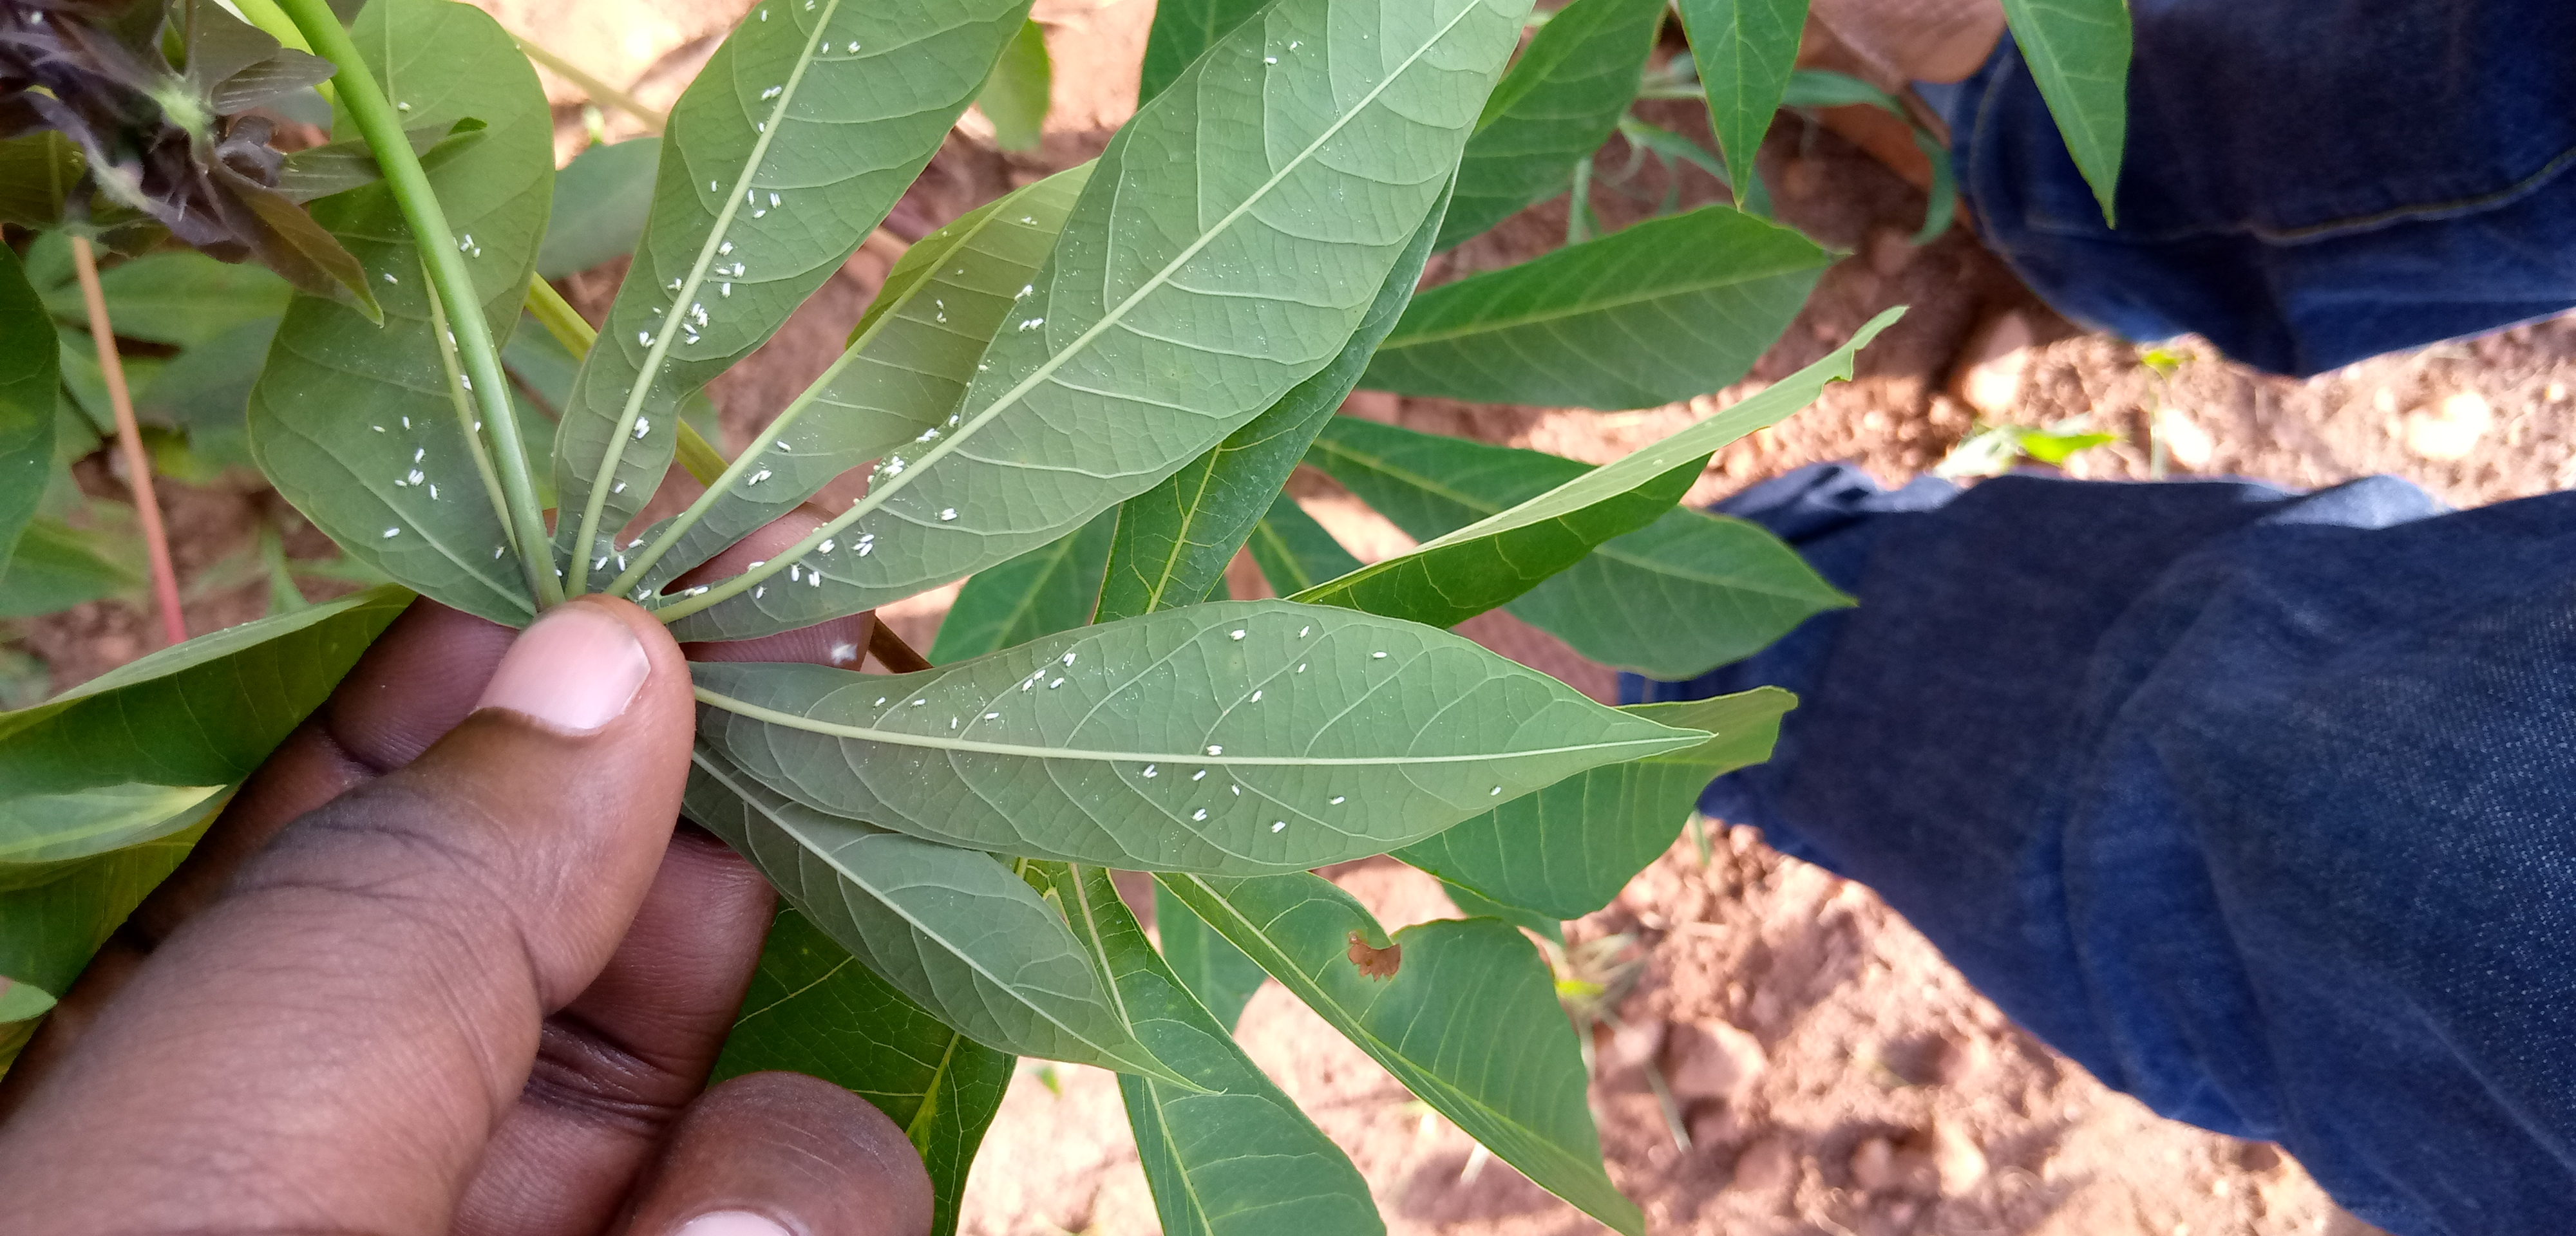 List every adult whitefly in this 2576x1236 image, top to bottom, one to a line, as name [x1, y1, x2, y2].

whitefly [804, 1, 819, 8]
whitefly [804, 2, 818, 12]
whitefly [758, 5, 771, 24]
whitefly [819, 37, 834, 56]
whitefly [1287, 37, 1300, 52]
whitefly [847, 39, 858, 52]
whitefly [851, 43, 862, 55]
whitefly [1262, 53, 1278, 68]
whitefly [772, 84, 783, 98]
whitefly [761, 88, 772, 103]
whitefly [400, 100, 414, 111]
whitefly [395, 104, 410, 113]
whitefly [757, 120, 767, 134]
whitefly [710, 177, 721, 195]
whitefly [745, 185, 756, 208]
whitefly [768, 189, 777, 209]
whitefly [774, 192, 784, 207]
whitefly [750, 208, 768, 221]
whitefly [1018, 215, 1031, 226]
whitefly [464, 232, 476, 250]
whitefly [717, 238, 733, 256]
whitefly [459, 242, 469, 252]
whitefly [723, 244, 734, 257]
whitefly [471, 246, 482, 259]
whitefly [732, 260, 740, 280]
whitefly [739, 263, 747, 280]
whitefly [714, 265, 733, 279]
whitefly [955, 268, 966, 279]
whitefly [381, 270, 402, 288]
whitefly [675, 275, 684, 293]
whitefly [719, 280, 733, 299]
whitefly [663, 281, 676, 292]
whitefly [1021, 282, 1034, 297]
whitefly [1012, 290, 1026, 305]
whitefly [934, 297, 947, 312]
whitefly [690, 302, 702, 319]
whitefly [650, 304, 666, 315]
whitefly [696, 306, 706, 321]
whitefly [701, 310, 714, 330]
whitefly [935, 311, 944, 322]
whitefly [939, 316, 948, 324]
whitefly [1030, 316, 1045, 332]
whitefly [1016, 318, 1031, 332]
whitefly [681, 321, 700, 335]
whitefly [638, 328, 650, 348]
whitefly [685, 333, 702, 348]
whitefly [645, 335, 658, 350]
whitefly [976, 361, 991, 373]
whitefly [947, 410, 960, 430]
whitefly [402, 414, 414, 431]
whitefly [632, 415, 647, 433]
whitefly [473, 420, 482, 433]
whitefly [371, 423, 387, 436]
whitefly [636, 424, 652, 442]
whitefly [924, 429, 943, 437]
whitefly [914, 435, 931, 444]
whitefly [775, 438, 794, 453]
whitefly [412, 445, 428, 464]
whitefly [891, 453, 900, 464]
whitefly [871, 463, 883, 472]
whitefly [884, 463, 901, 475]
whitefly [890, 465, 904, 478]
whitefly [408, 468, 417, 483]
whitefly [759, 469, 773, 482]
whitefly [411, 470, 424, 486]
whitefly [746, 472, 760, 488]
whitefly [865, 473, 877, 484]
whitefly [415, 474, 426, 488]
whitefly [393, 478, 408, 489]
whitefly [612, 478, 630, 496]
whitefly [428, 483, 442, 503]
whitefly [851, 496, 863, 506]
whitefly [940, 507, 956, 516]
whitefly [940, 512, 960, 523]
whitefly [380, 523, 402, 541]
whitefly [858, 532, 876, 543]
whitefly [626, 537, 647, 550]
whitefly [817, 538, 833, 553]
whitefly [853, 541, 867, 552]
whitefly [858, 541, 874, 559]
whitefly [822, 542, 837, 556]
whitefly [493, 543, 506, 562]
whitefly [614, 552, 630, 573]
whitefly [592, 554, 610, 573]
whitefly [747, 559, 767, 570]
whitefly [788, 561, 800, 585]
whitefly [813, 570, 824, 588]
whitefly [806, 572, 813, 587]
whitefly [754, 582, 767, 604]
whitefly [694, 585, 710, 597]
whitefly [683, 586, 696, 600]
whitefly [636, 587, 654, 603]
whitefly [1296, 621, 1312, 640]
whitefly [1229, 628, 1245, 637]
whitefly [1233, 630, 1247, 642]
whitefly [1369, 649, 1389, 662]
whitefly [1063, 651, 1072, 663]
whitefly [1065, 651, 1077, 668]
whitefly [1294, 660, 1308, 675]
whitefly [1032, 667, 1048, 680]
whitefly [1049, 675, 1066, 691]
whitefly [1020, 677, 1035, 693]
whitefly [1247, 684, 1265, 704]
whitefly [873, 695, 887, 708]
whitefly [911, 697, 927, 708]
whitefly [981, 710, 1001, 721]
whitefly [949, 715, 959, 730]
whitefly [1206, 744, 1223, 751]
whitefly [1205, 750, 1223, 756]
whitefly [1140, 761, 1157, 778]
whitefly [1191, 767, 1206, 783]
whitefly [1146, 768, 1159, 778]
whitefly [1229, 782, 1243, 796]
whitefly [1488, 785, 1502, 798]
whitefly [1326, 792, 1349, 807]
whitefly [1190, 807, 1207, 821]
whitefly [1195, 812, 1208, 823]
whitefly [1269, 819, 1283, 830]
whitefly [1271, 821, 1287, 835]